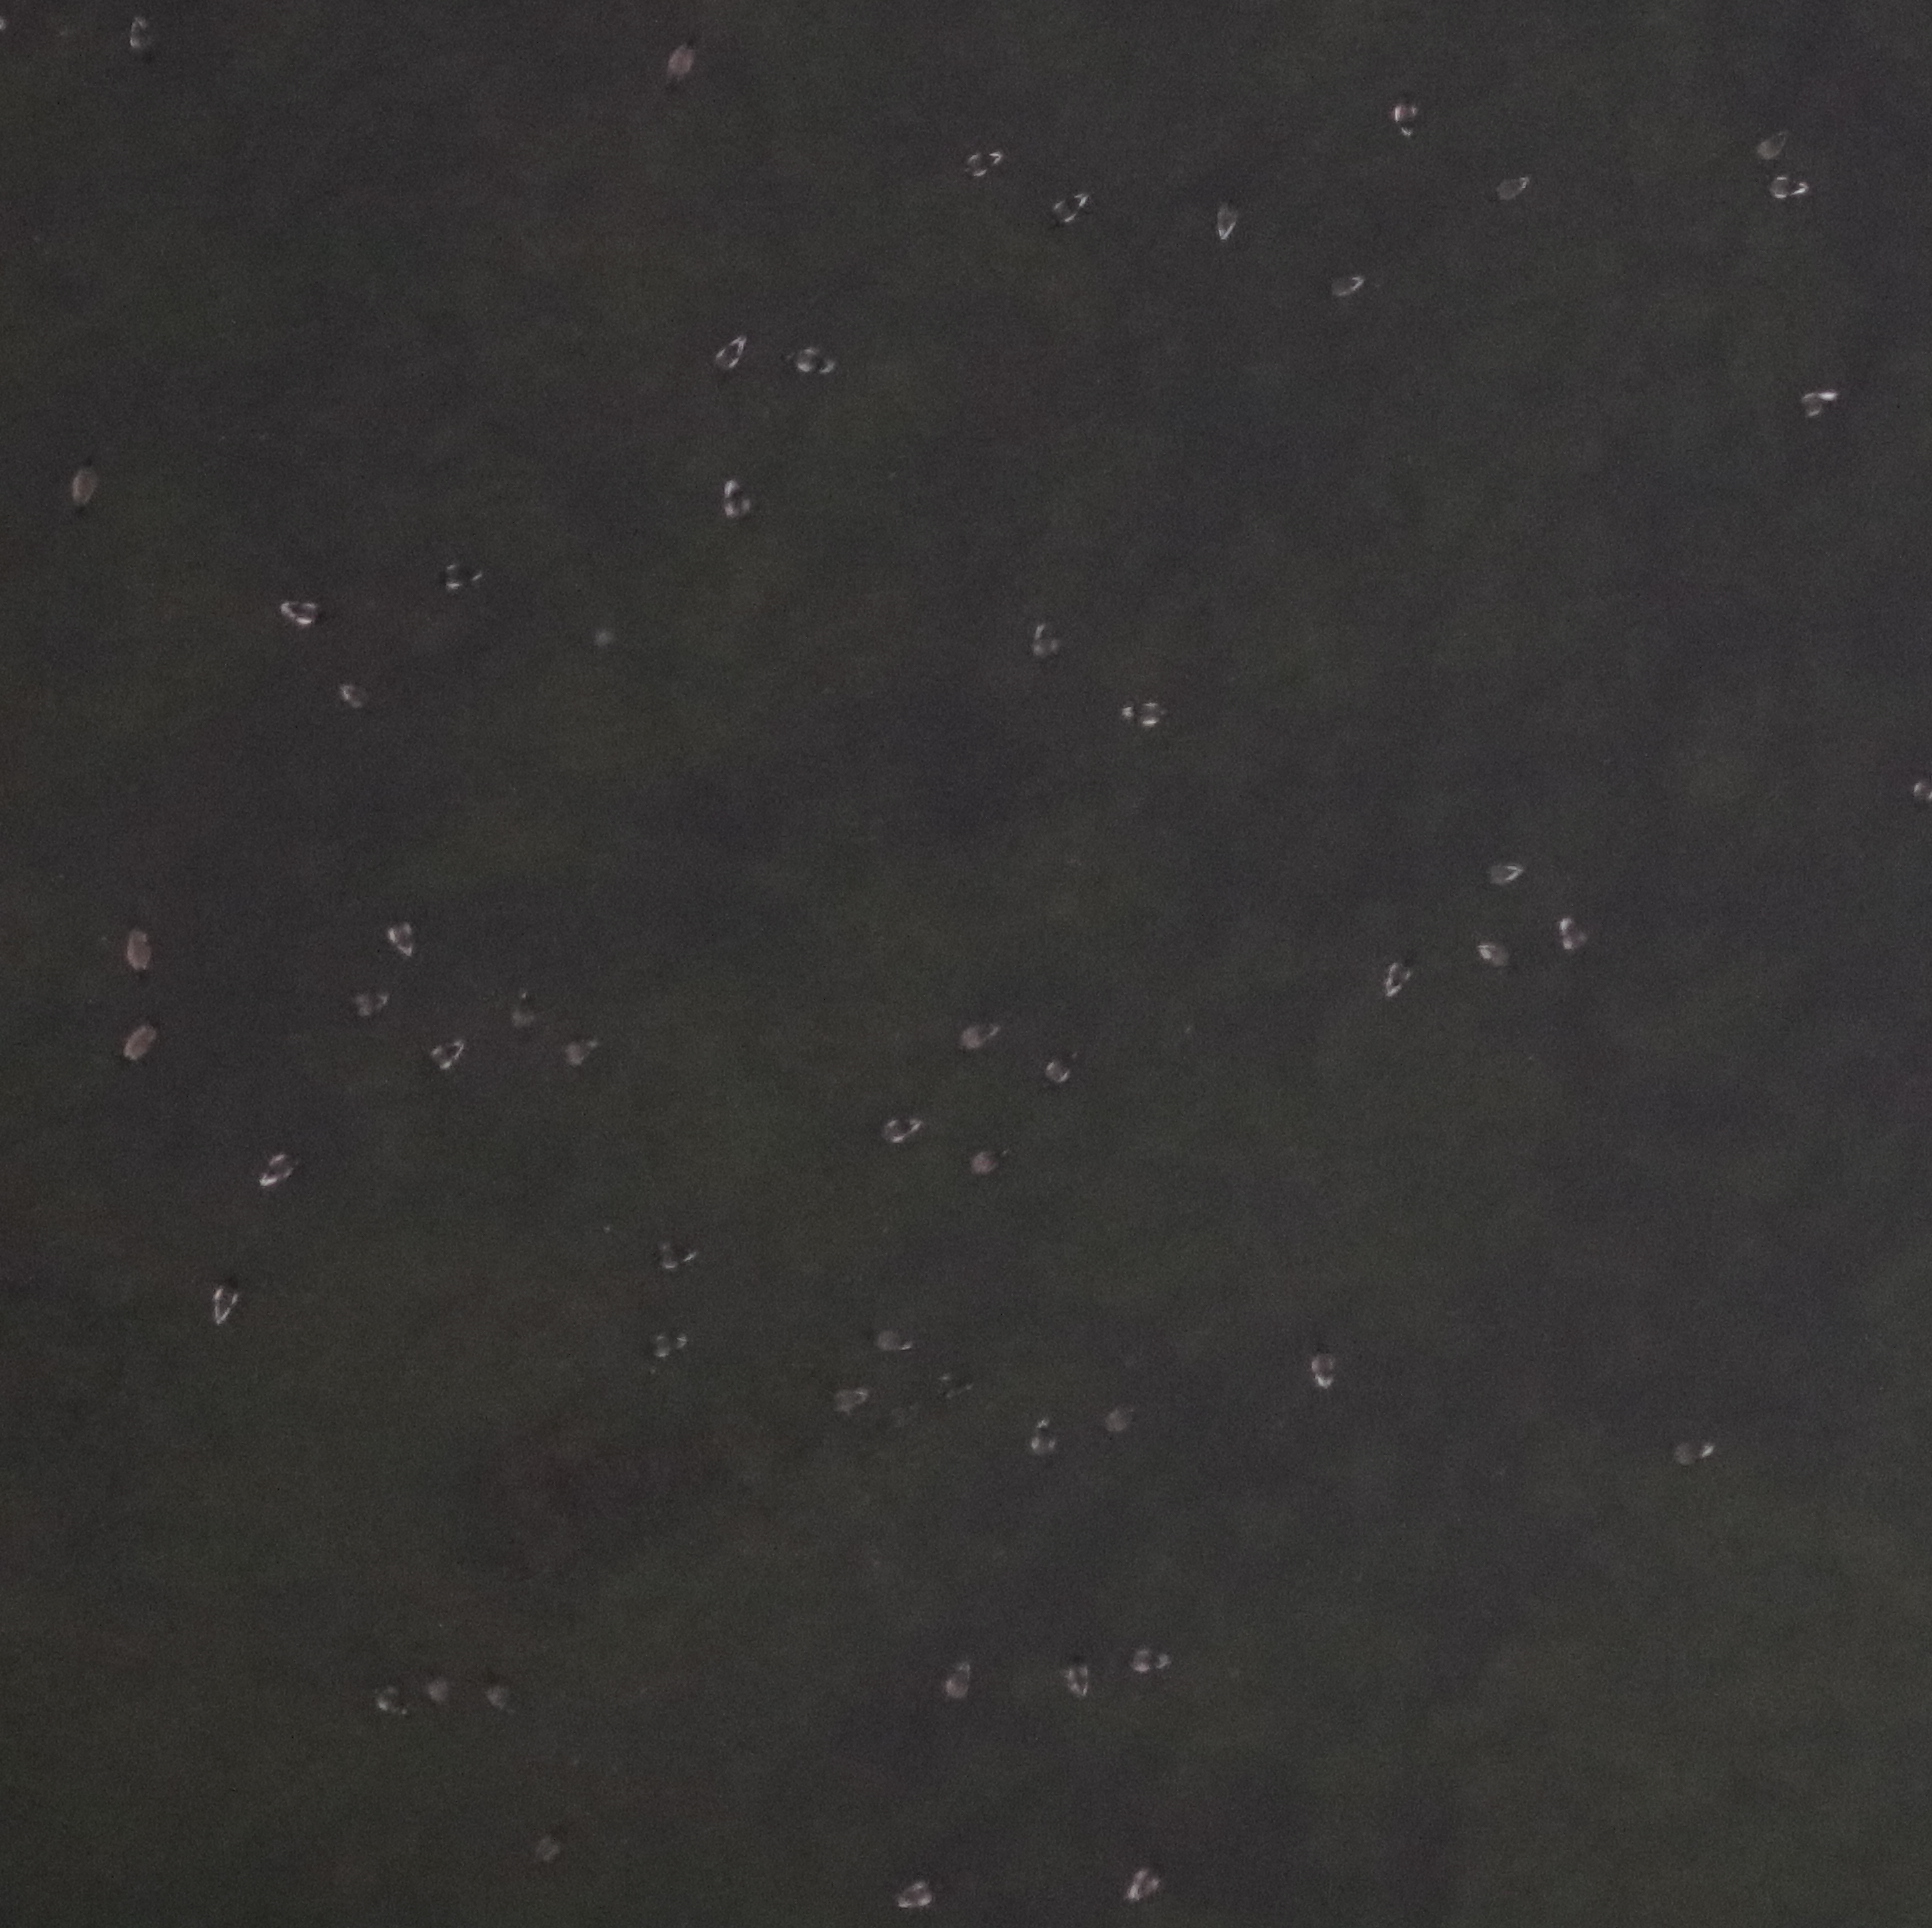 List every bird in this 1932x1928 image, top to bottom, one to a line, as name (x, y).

brant (141, 35)
Canada goose (682, 62)
brant (1406, 116)
brant (1770, 149)
brant (980, 163)
brant (1785, 186)
brant (1513, 187)
brant (1067, 210)
brant (1227, 217)
brant (1348, 285)
brant (730, 356)
brant (811, 358)
brant (1815, 402)
Canada goose (84, 487)
brant (735, 501)
brant (458, 576)
brant (302, 610)
brant (1047, 644)
brant (351, 695)
brant (1147, 713)
brant (1928, 787)
brant (1505, 871)
brant (1572, 934)
brant (402, 935)
Canada goose (138, 952)
brant (1496, 952)
brant (1398, 976)
brant (371, 1001)
brant (527, 1010)
brant (979, 1035)
Canada goose (140, 1041)
brant (583, 1045)
brant (446, 1054)
brant (1059, 1070)
brant (899, 1127)
brant (982, 1162)
brant (278, 1167)
brant (674, 1257)
brant (226, 1301)
brant (674, 1341)
brant (890, 1341)
brant (1323, 1366)
brant (960, 1377)
brant (843, 1404)
brant (1119, 1419)
brant (1045, 1440)
brant (1694, 1451)
brant (1146, 1660)
brant (1079, 1673)
brant (439, 1682)
brant (958, 1683)
brant (493, 1687)
brant (392, 1700)
brant (548, 1844)
brant (1142, 1883)
brant (916, 1895)